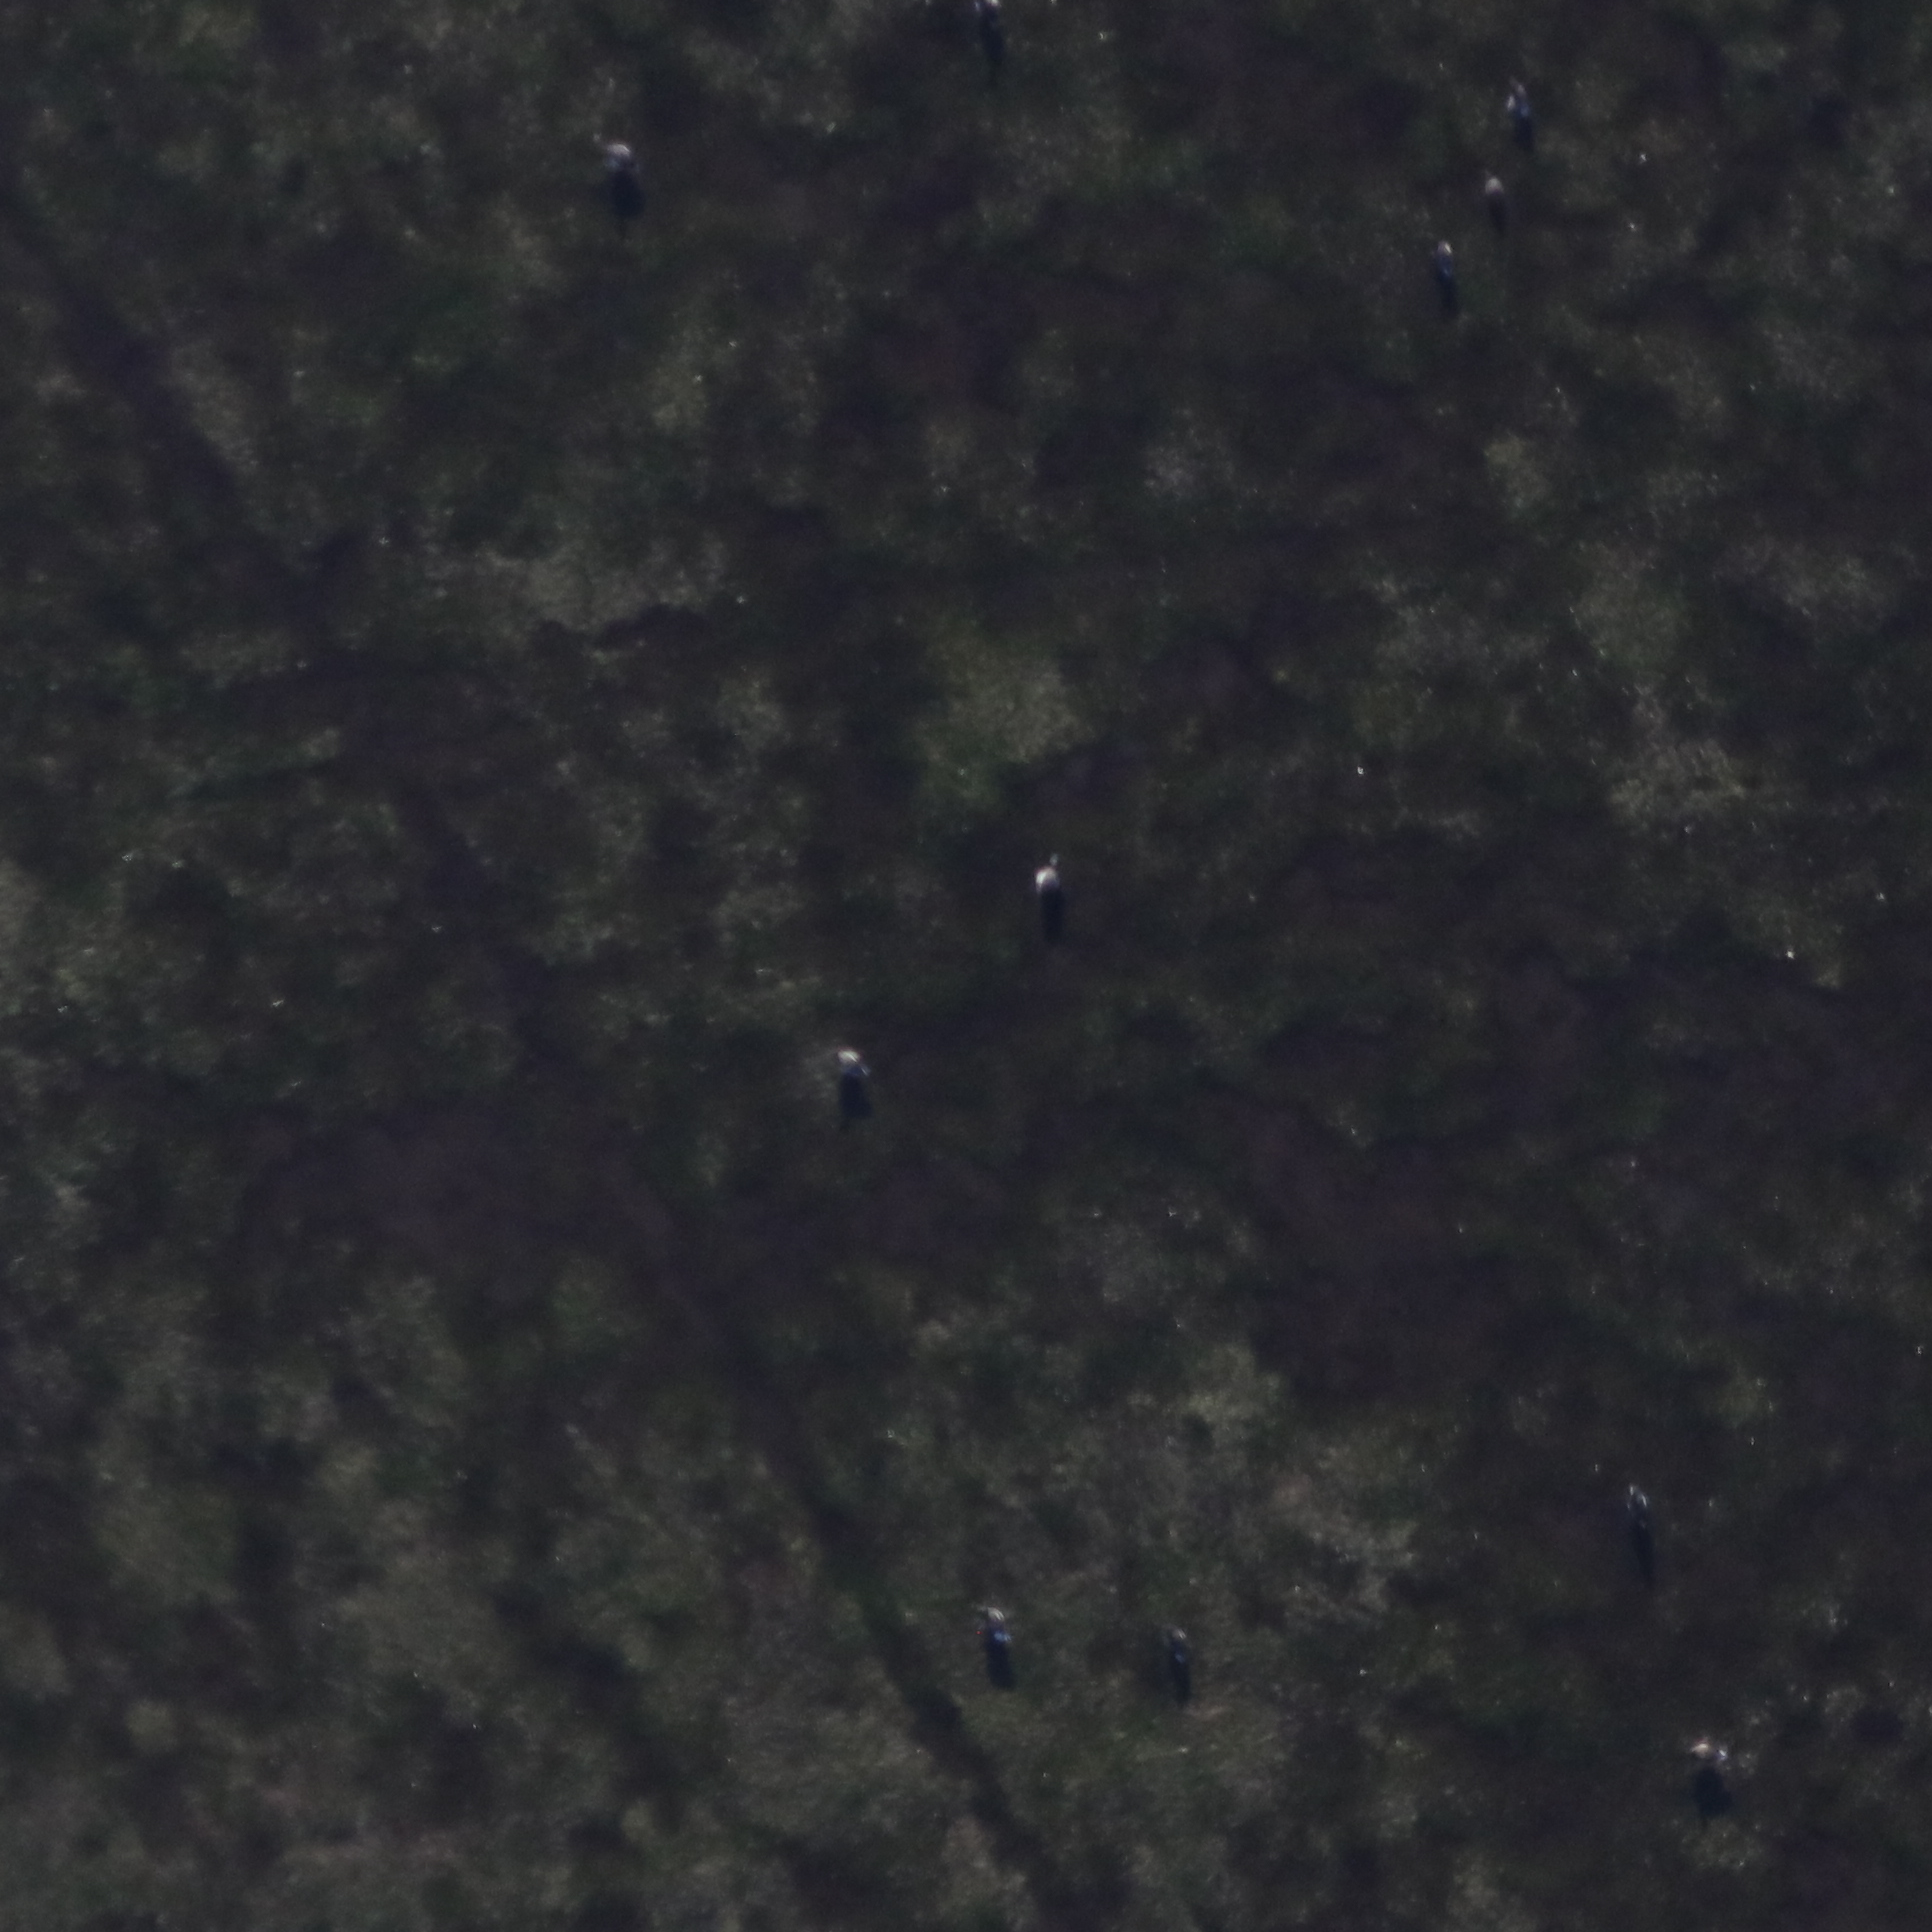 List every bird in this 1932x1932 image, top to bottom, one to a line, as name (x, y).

brant (991, 5)
brant (1513, 94)
brant (619, 163)
brant (1496, 191)
brant (1451, 262)
emperor goose (1052, 875)
emperor goose (852, 1059)
brant (1637, 1501)
brant (998, 1623)
brant (1178, 1639)
brant (1709, 1756)